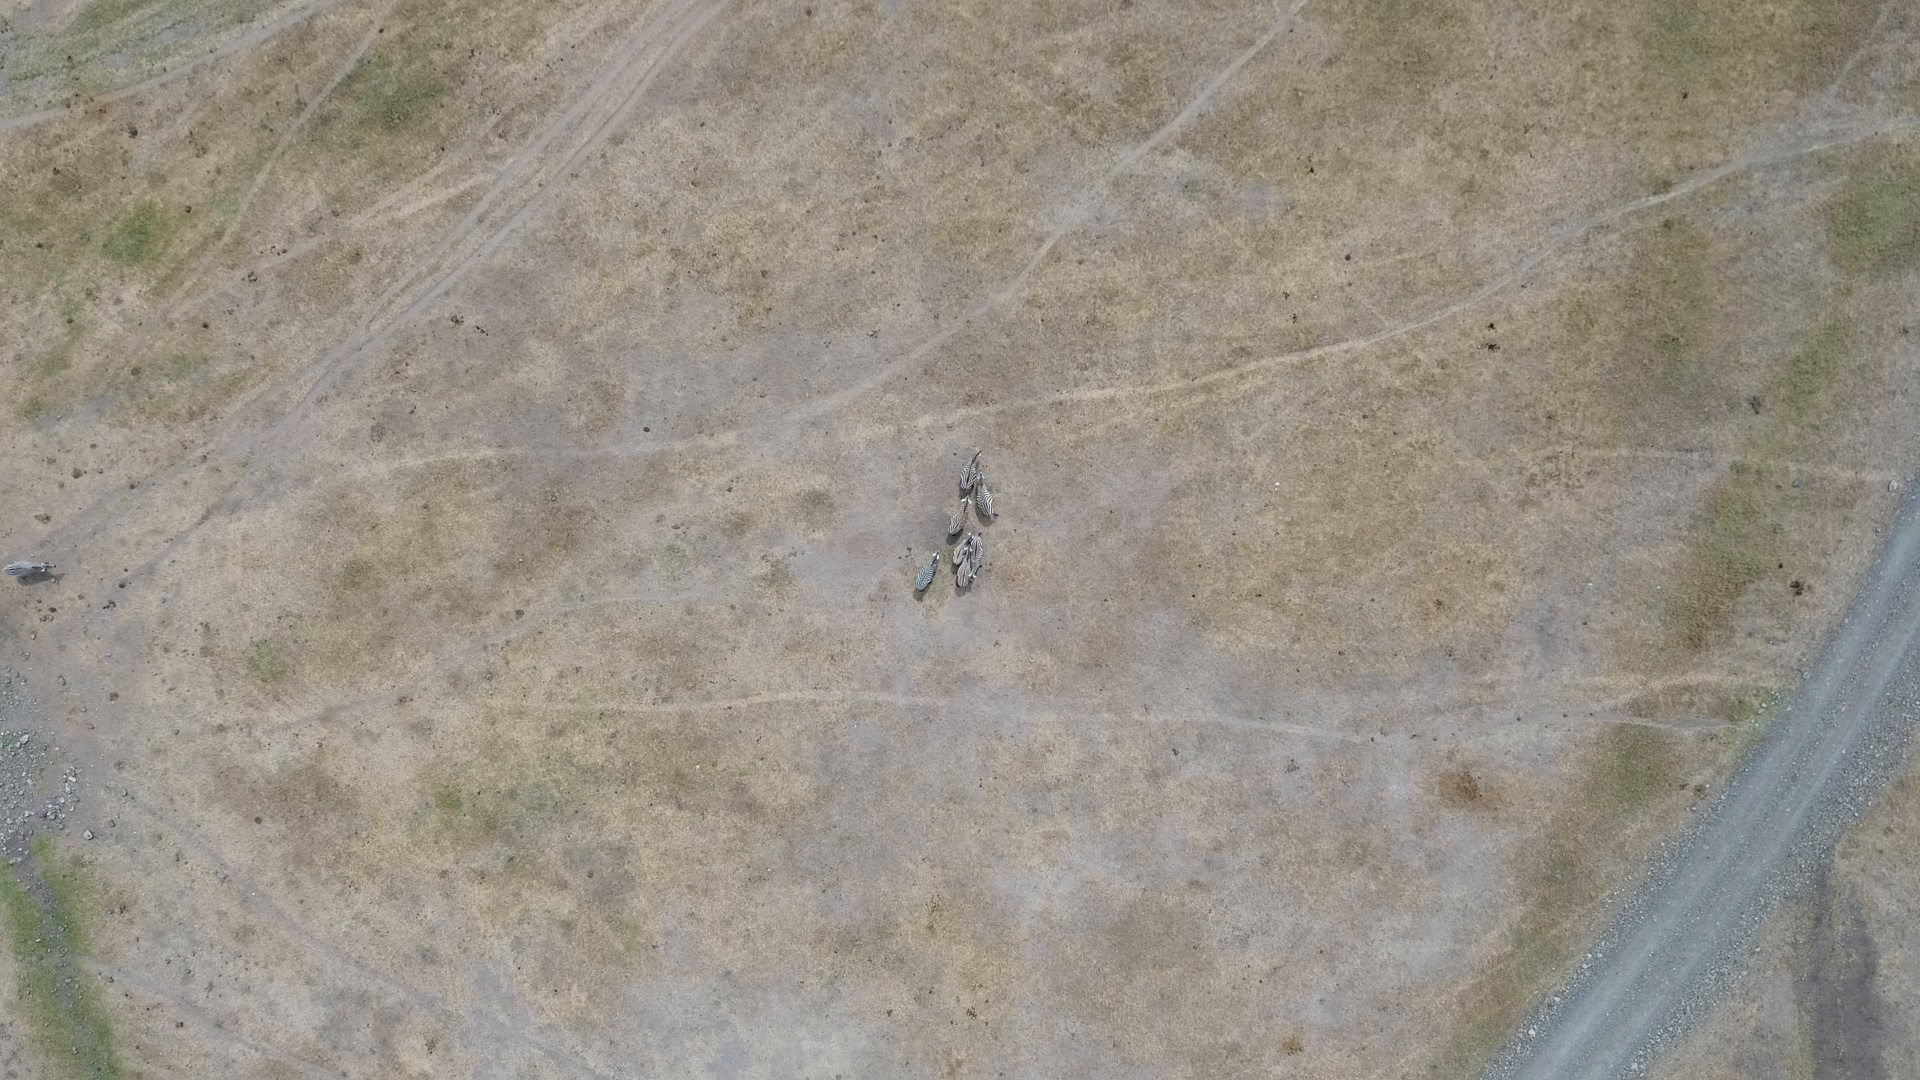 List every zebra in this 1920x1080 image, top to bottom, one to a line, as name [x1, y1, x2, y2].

zebra [960, 447, 983, 490]
zebra [977, 469, 995, 516]
zebra [949, 494, 972, 534]
zebra [953, 532, 972, 564]
zebra [968, 535, 986, 582]
zebra [956, 546, 972, 587]
zebra [915, 549, 941, 591]
zebra [6, 561, 58, 577]